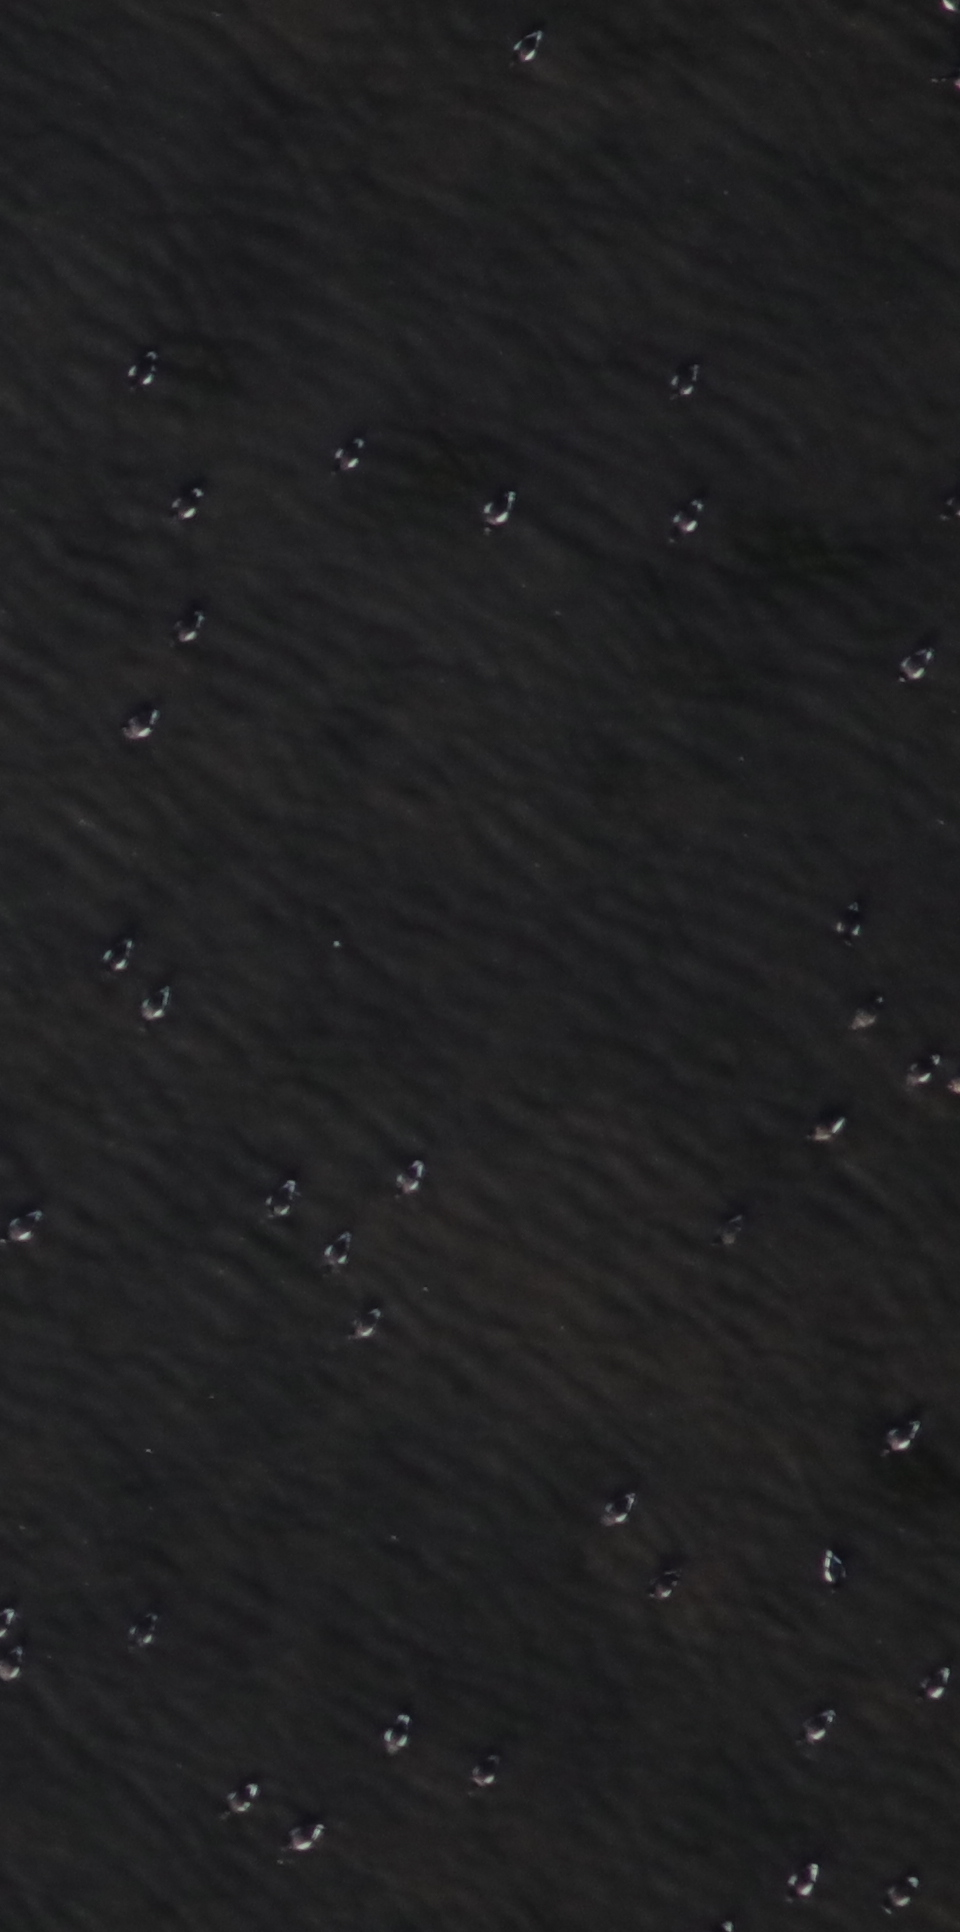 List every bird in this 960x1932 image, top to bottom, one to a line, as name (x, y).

brant (527, 50)
brant (141, 368)
brant (682, 380)
brant (348, 456)
brant (186, 504)
brant (498, 507)
brant (684, 518)
brant (187, 625)
brant (915, 665)
brant (137, 725)
brant (849, 924)
brant (115, 954)
brant (155, 1002)
brant (869, 1016)
brant (922, 1067)
brant (827, 1128)
brant (408, 1178)
brant (279, 1197)
brant (18, 1226)
brant (723, 1230)
brant (336, 1252)
brant (365, 1325)
brant (901, 1436)
brant (616, 1508)
brant (833, 1573)
brant (667, 1597)
brant (1, 1627)
brant (142, 1631)
brant (7, 1667)
brant (939, 1687)
brant (815, 1727)
brant (397, 1732)
brant (476, 1774)
brant (242, 1797)
brant (303, 1836)
brant (802, 1881)
brant (901, 1895)